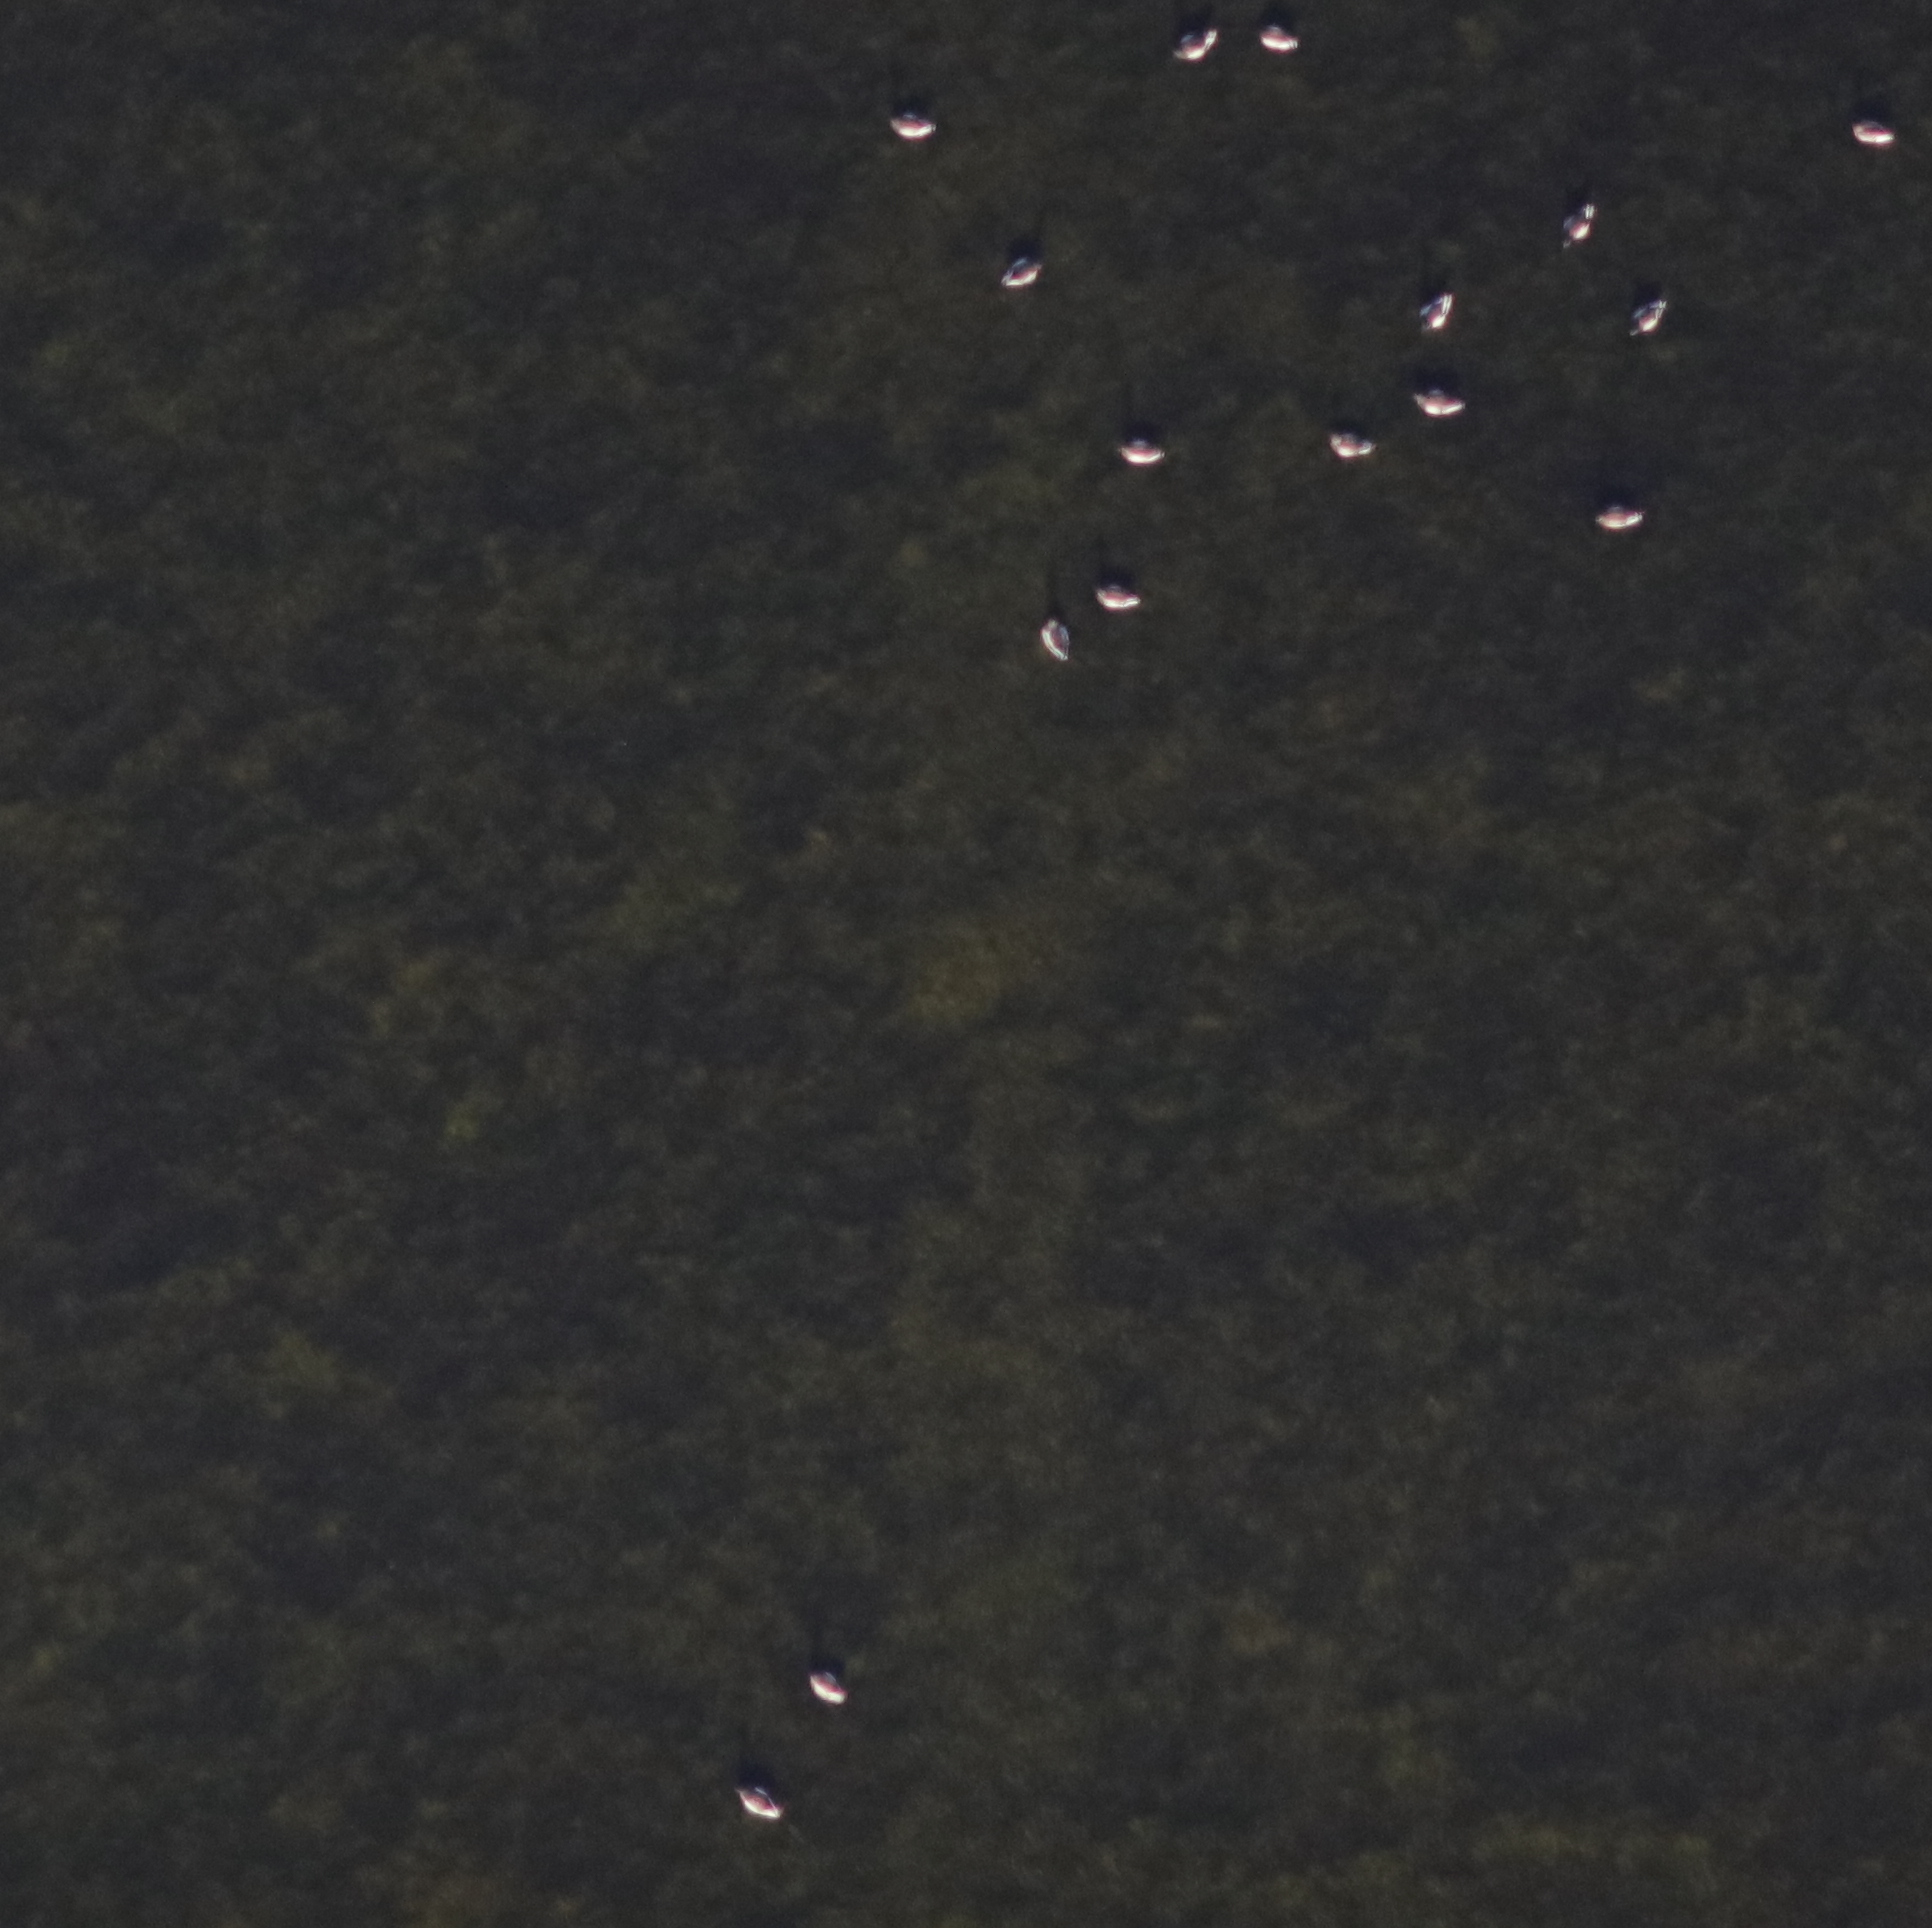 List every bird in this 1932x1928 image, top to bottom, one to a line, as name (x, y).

brant (1278, 39)
brant (1191, 44)
brant (912, 125)
brant (1874, 132)
brant (1577, 224)
brant (1023, 272)
brant (1439, 312)
brant (1648, 317)
brant (1442, 402)
brant (1351, 443)
brant (1141, 455)
brant (1620, 517)
brant (1117, 594)
brant (1058, 638)
brant (827, 1683)
brant (758, 1799)